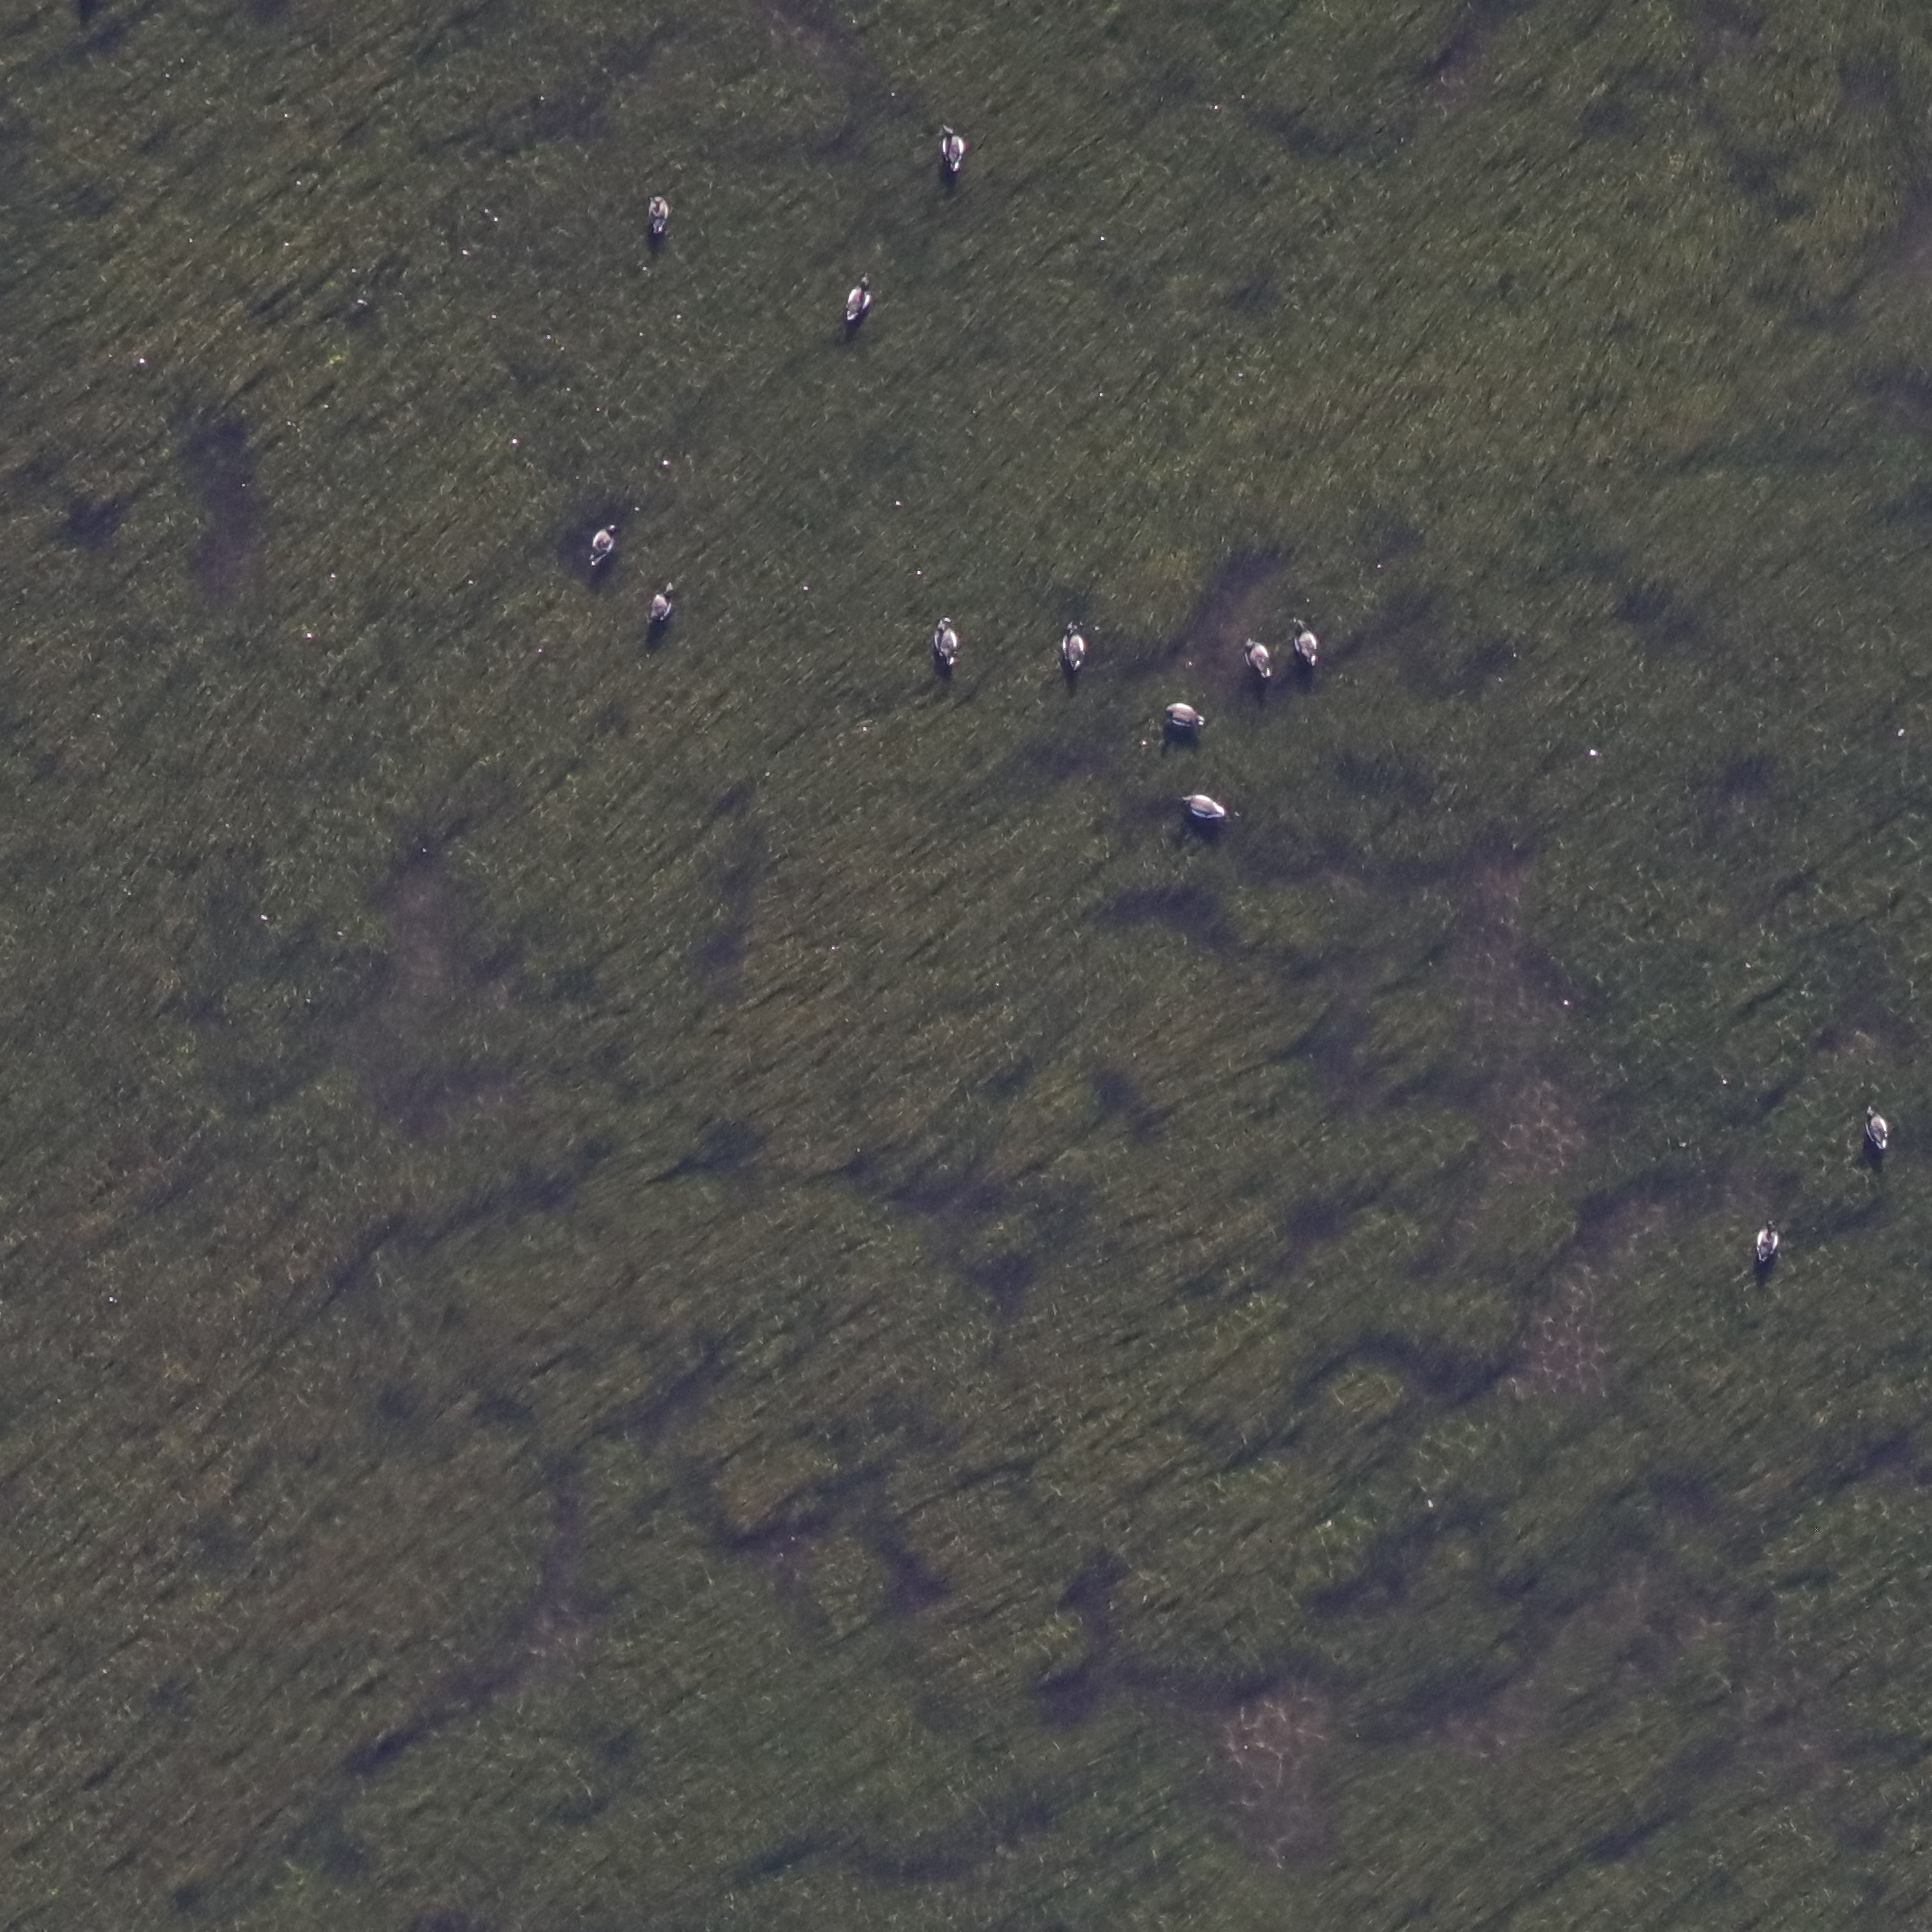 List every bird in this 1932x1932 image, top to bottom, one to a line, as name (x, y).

brant (953, 150)
brant (661, 213)
brant (859, 302)
brant (604, 544)
brant (662, 606)
brant (946, 642)
brant (1305, 642)
brant (1075, 650)
brant (1260, 658)
brant (1185, 716)
brant (1204, 808)
brant (1877, 1128)
brant (1769, 1243)